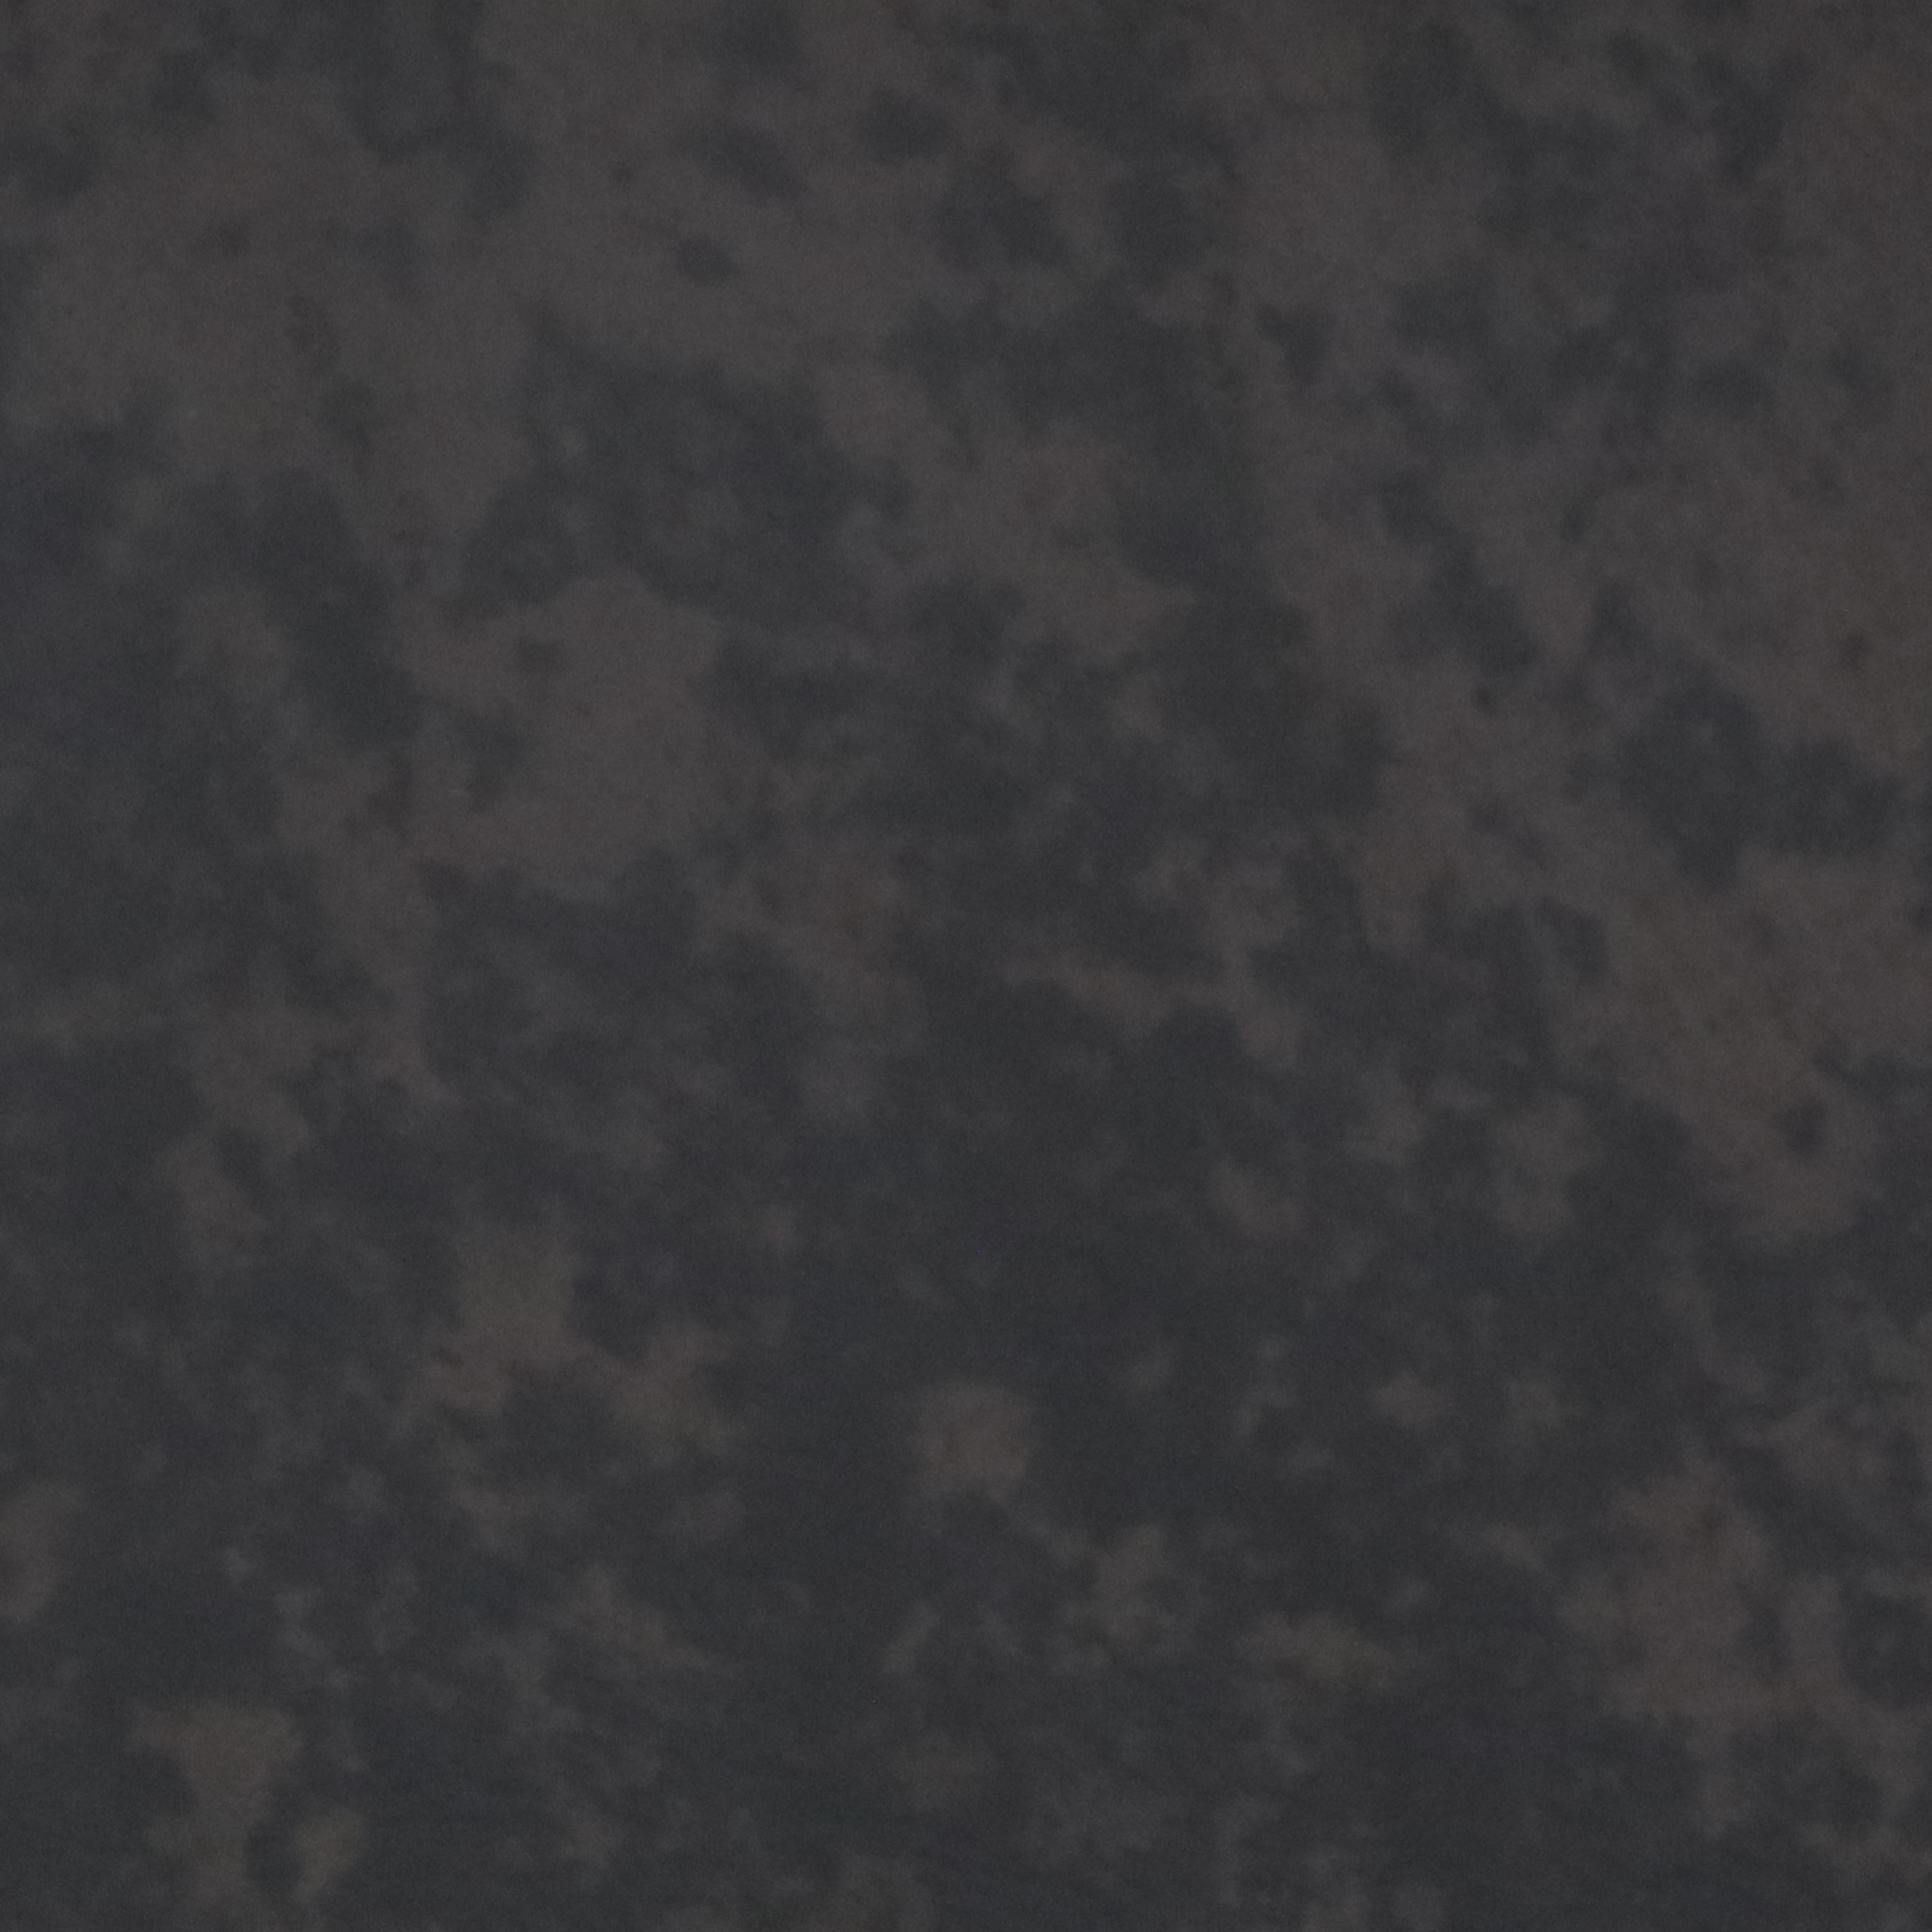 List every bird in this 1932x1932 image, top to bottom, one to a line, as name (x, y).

None